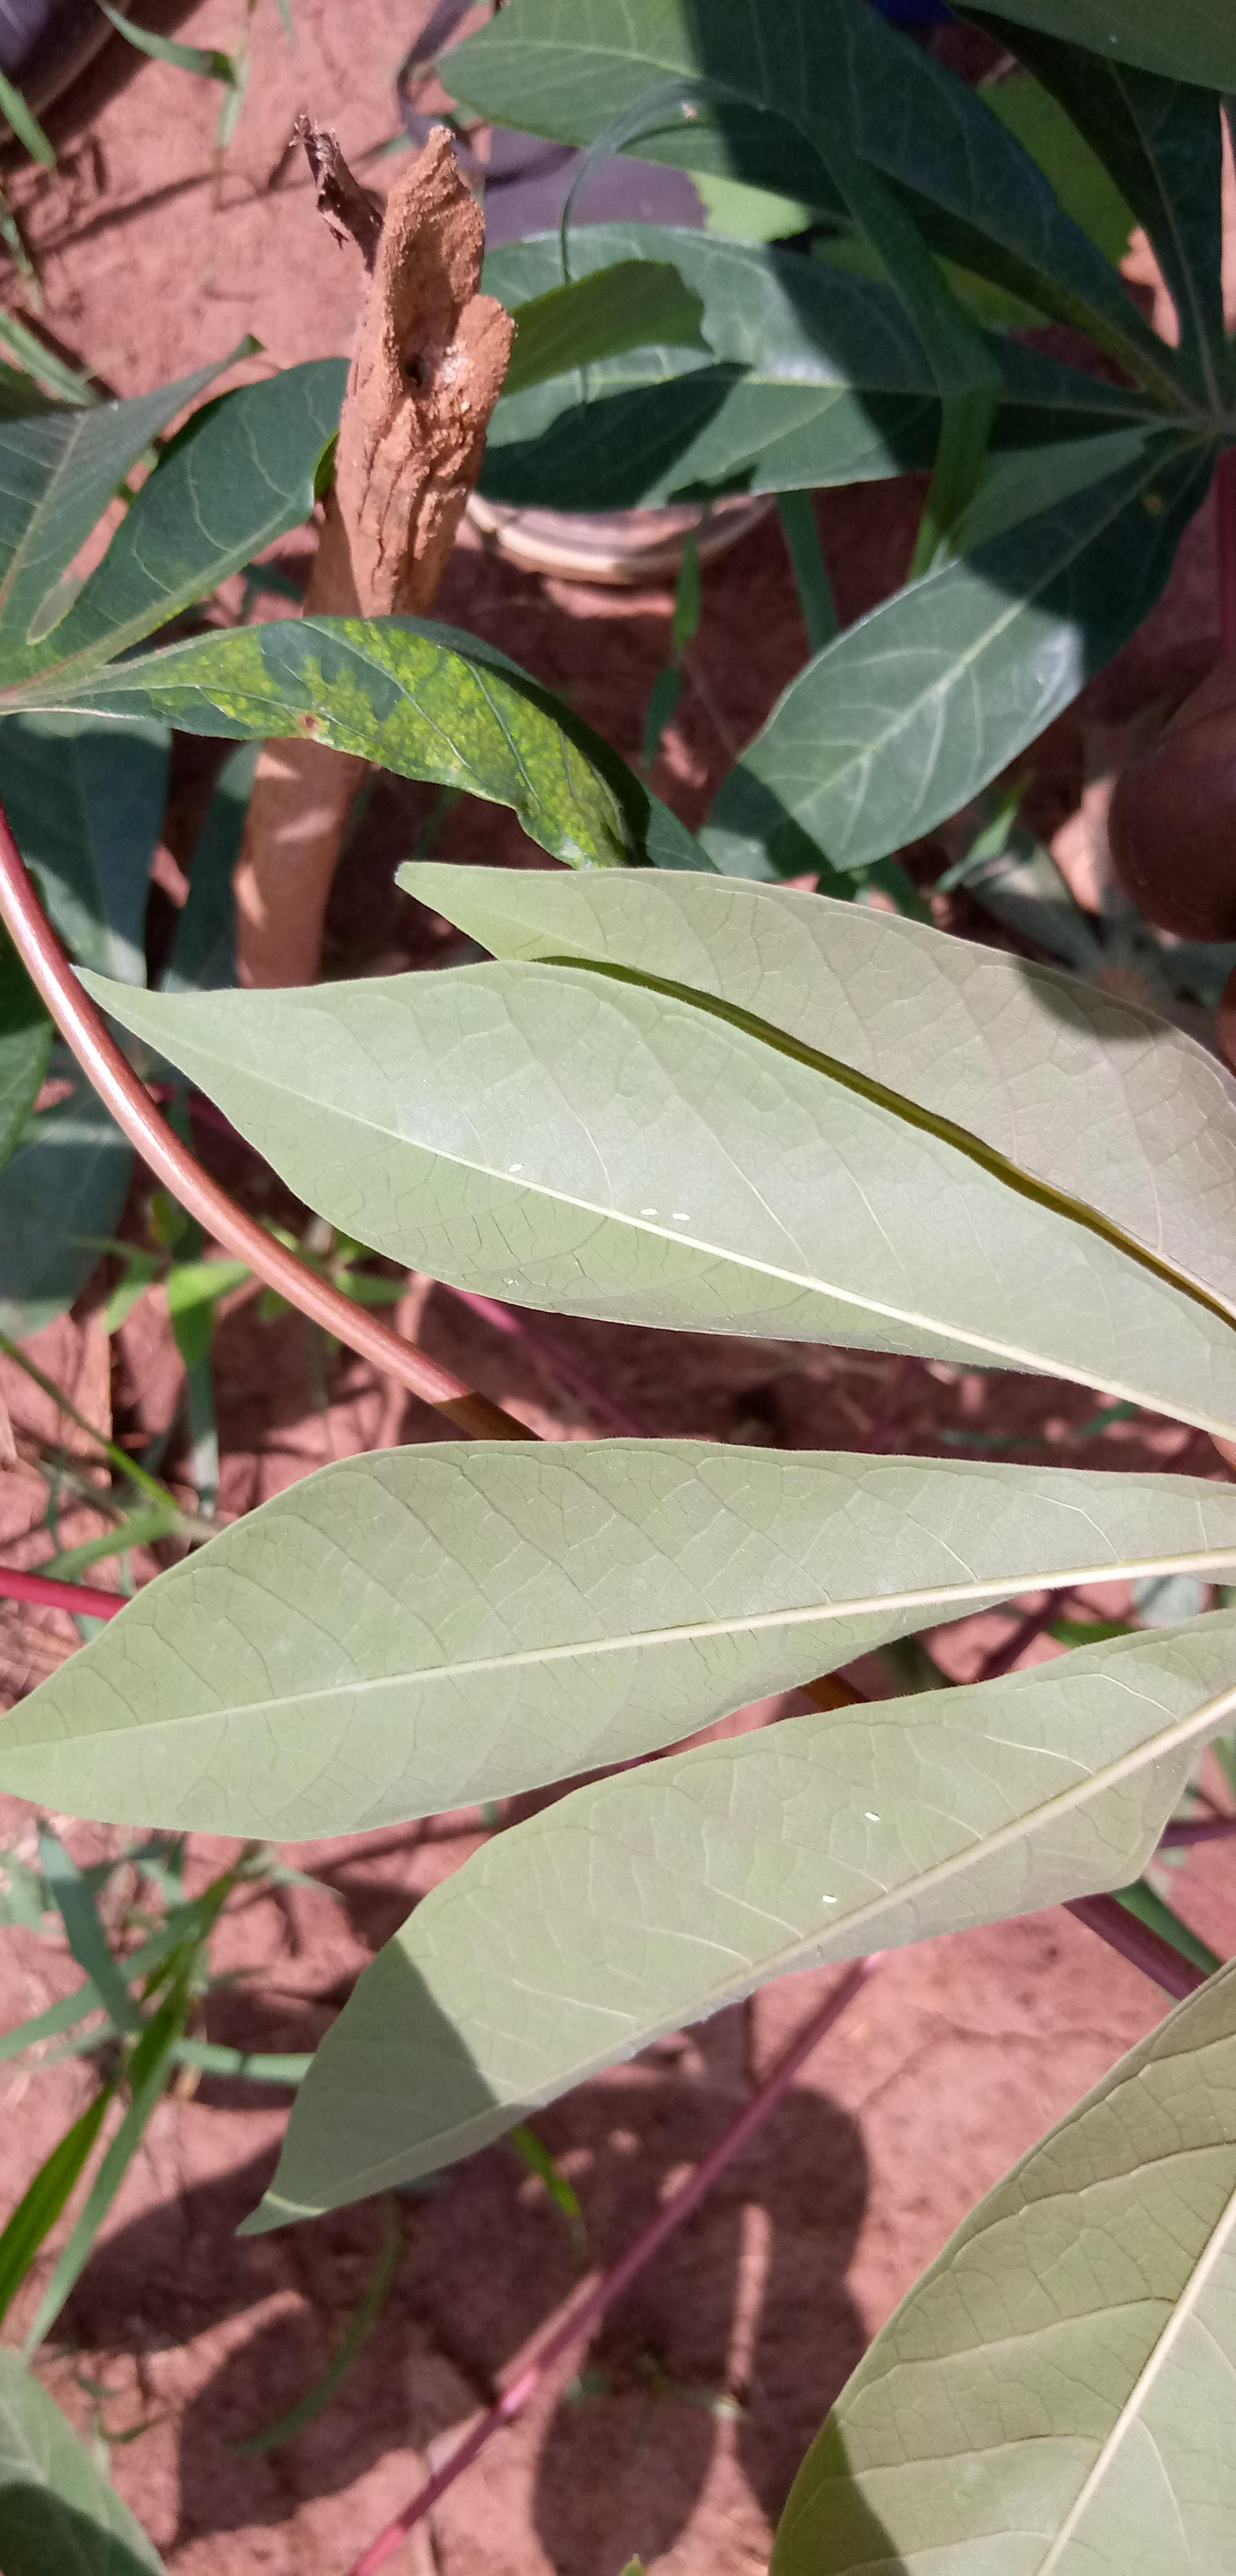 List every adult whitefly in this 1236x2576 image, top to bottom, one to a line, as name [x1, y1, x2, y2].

whitefly [490, 1144, 527, 1186]
whitefly [634, 1199, 660, 1227]
whitefly [667, 1203, 691, 1227]
whitefly [854, 1798, 895, 1833]
whitefly [812, 1878, 847, 1917]